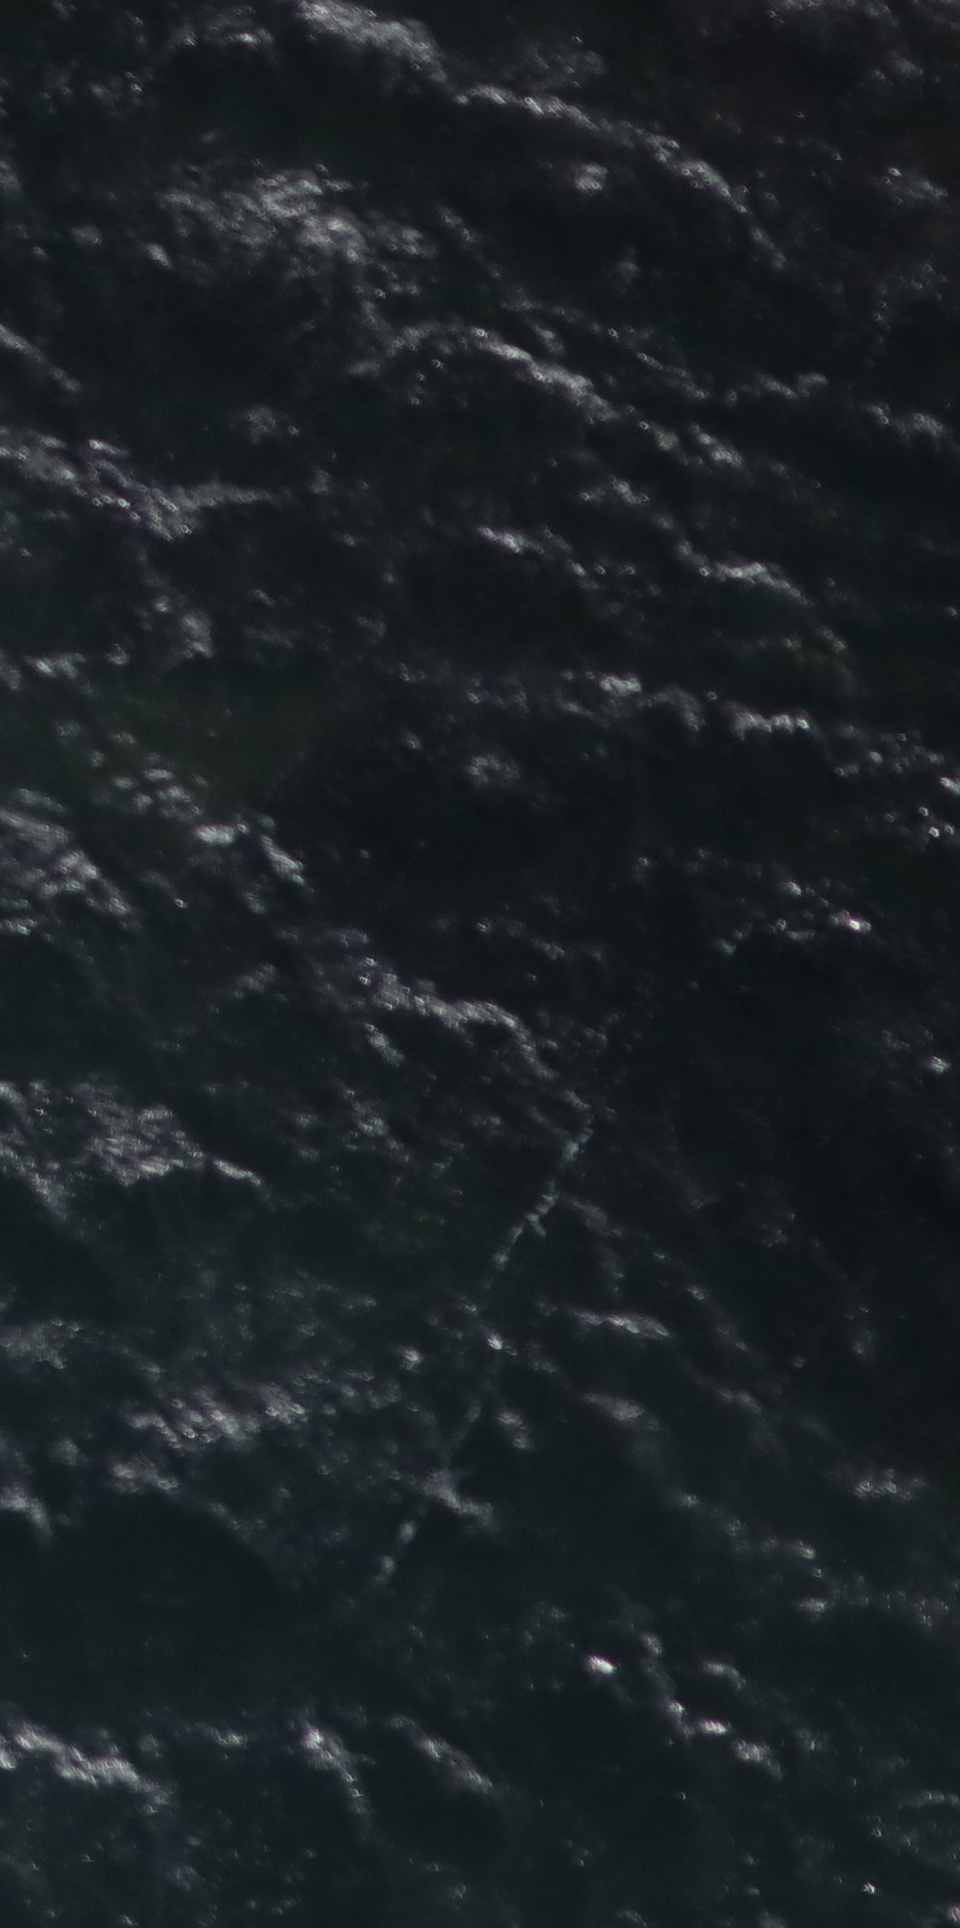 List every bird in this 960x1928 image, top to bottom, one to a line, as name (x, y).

None